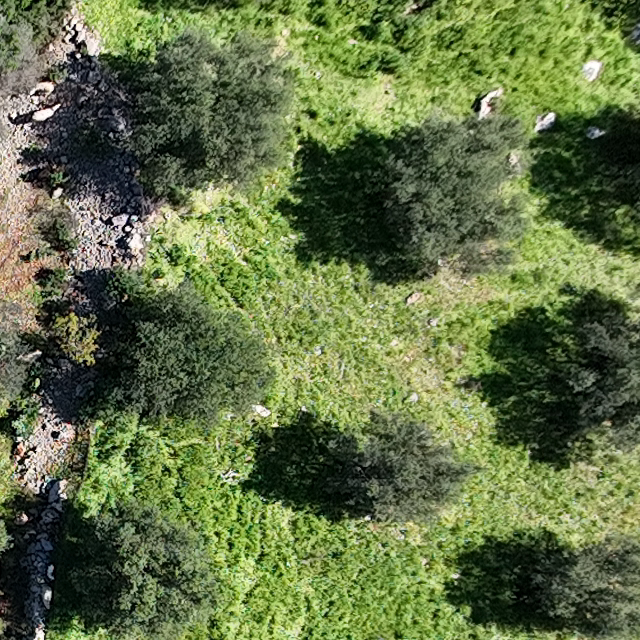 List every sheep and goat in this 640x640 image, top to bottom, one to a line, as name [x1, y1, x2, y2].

sheep [30, 82, 53, 96]
sheep [33, 104, 61, 122]
sheep [32, 169, 50, 186]
sheep [15, 349, 41, 363]
sheep [14, 441, 28, 461]